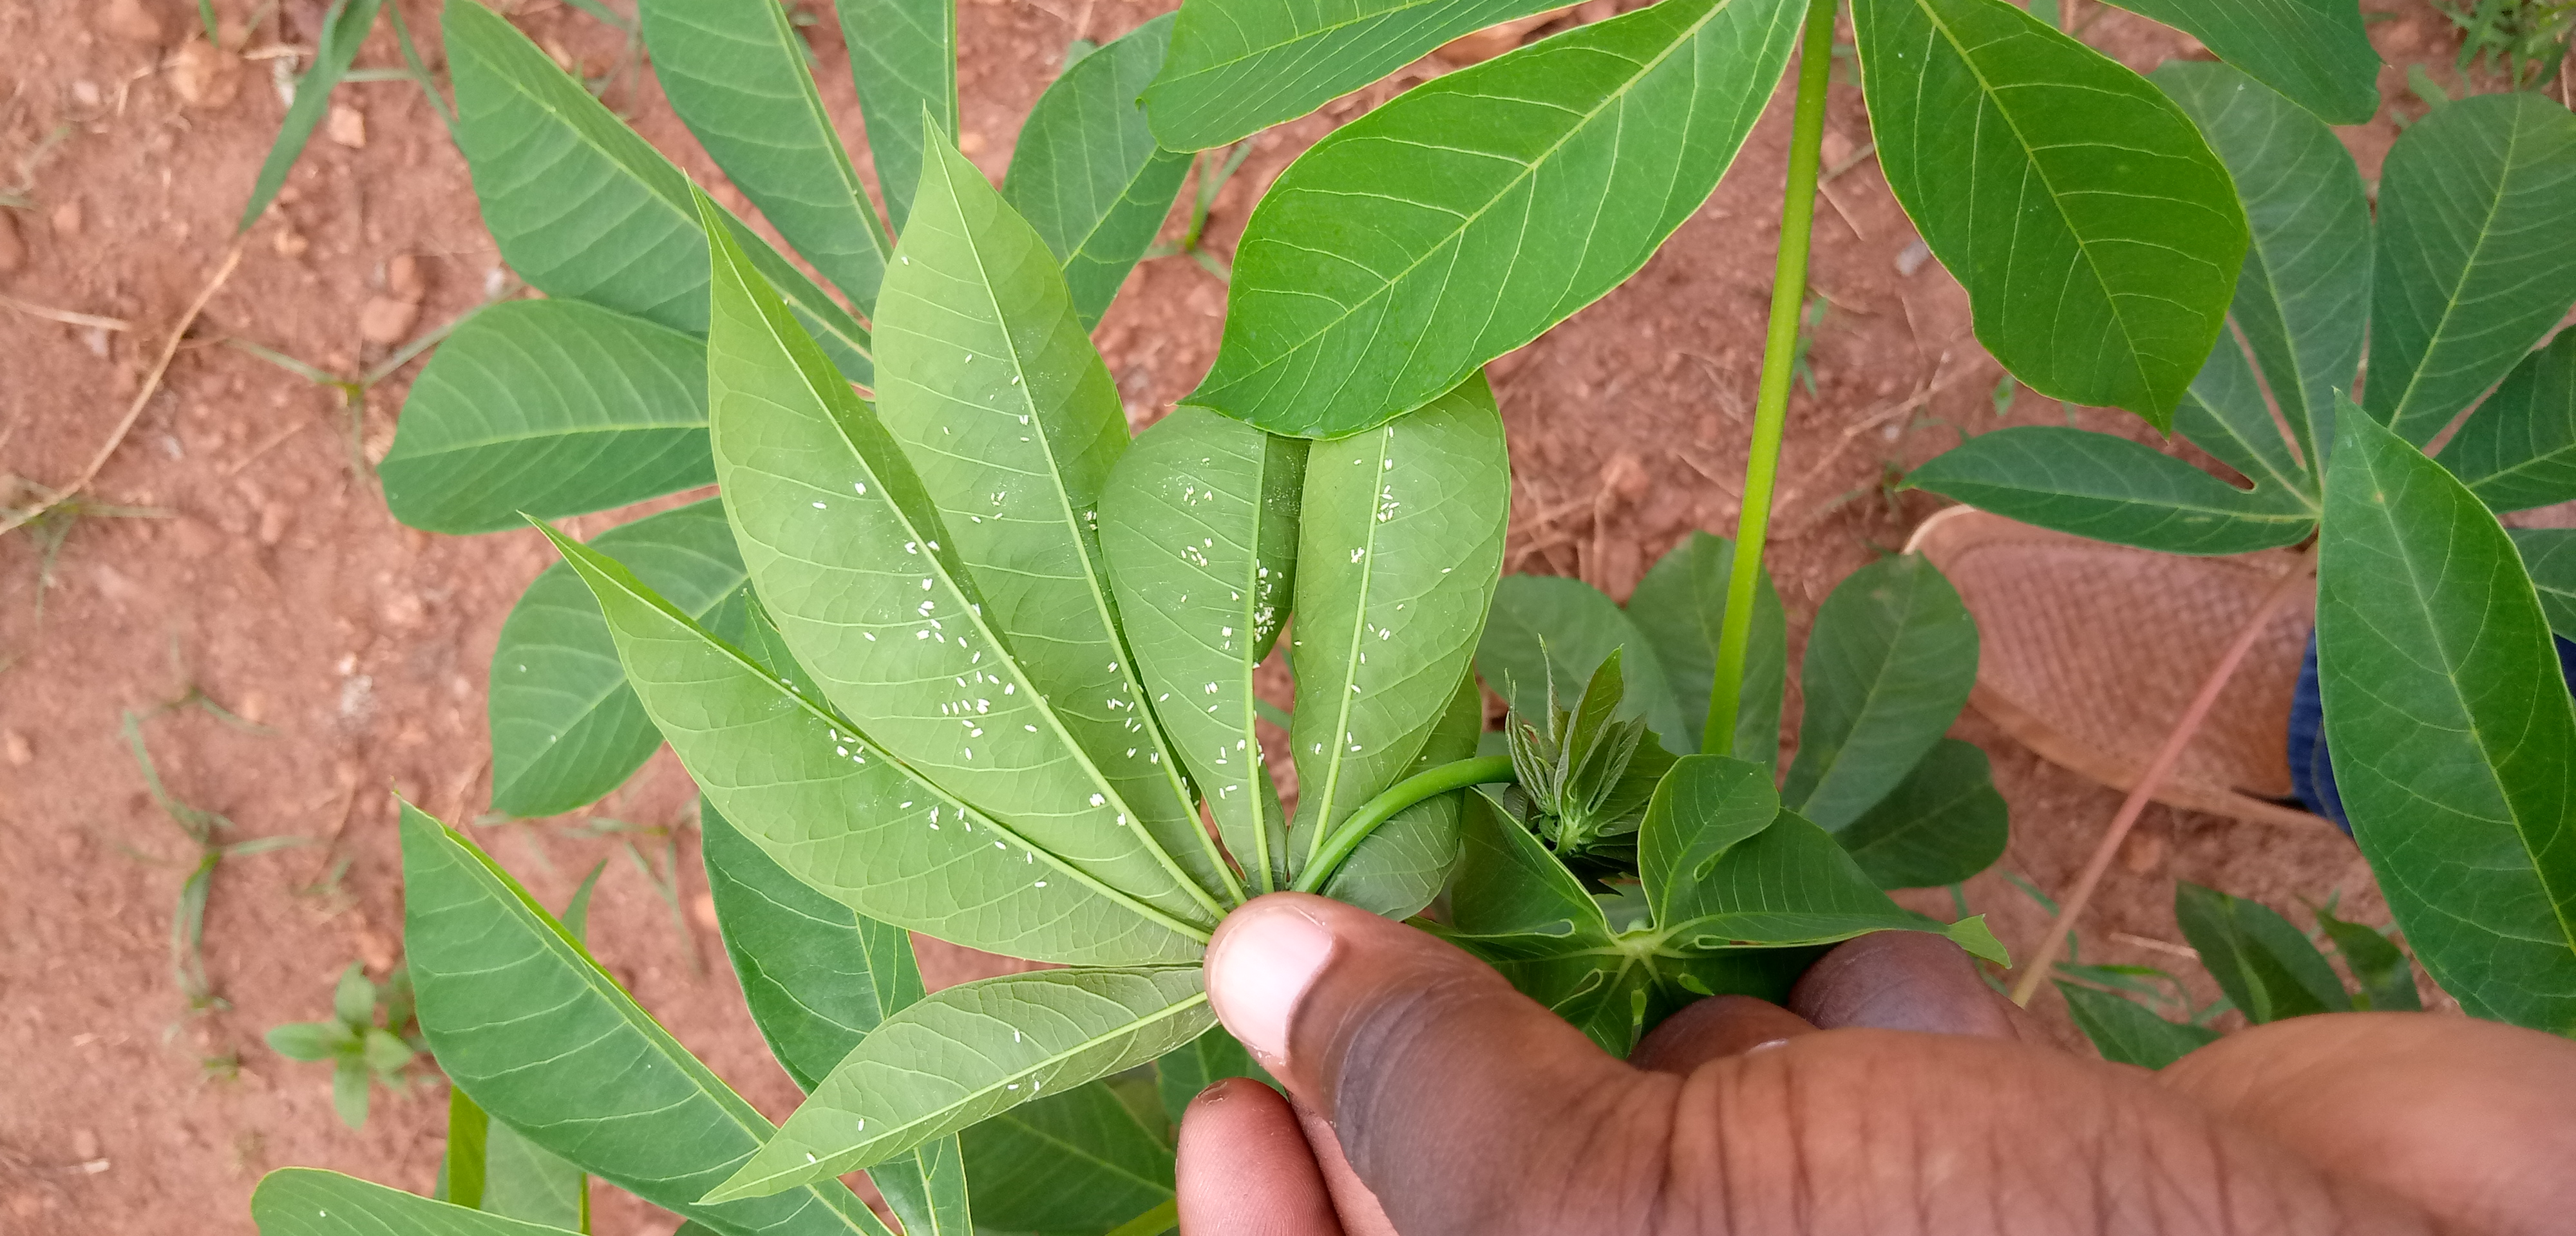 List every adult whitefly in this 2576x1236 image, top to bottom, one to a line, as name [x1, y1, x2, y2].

whitefly [900, 254, 911, 267]
whitefly [961, 352, 976, 366]
whitefly [1009, 373, 1021, 388]
whitefly [1024, 413, 1030, 427]
whitefly [1018, 413, 1025, 426]
whitefly [941, 425, 952, 437]
whitefly [1388, 425, 1395, 439]
whitefly [1018, 435, 1030, 443]
whitefly [1199, 454, 1211, 463]
whitefly [1352, 457, 1365, 466]
whitefly [1384, 458, 1389, 471]
whitefly [1388, 458, 1395, 469]
whitefly [854, 482, 864, 496]
whitefly [859, 482, 867, 494]
whitefly [1381, 483, 1392, 493]
whitefly [1190, 484, 1195, 496]
whitefly [1186, 486, 1191, 496]
whitefly [998, 489, 1005, 501]
whitefly [1202, 490, 1211, 500]
whitefly [989, 491, 996, 501]
whitefly [1208, 491, 1213, 502]
whitefly [1182, 492, 1189, 503]
whitefly [1379, 492, 1396, 500]
whitefly [1189, 498, 1197, 507]
whitefly [990, 500, 1001, 506]
whitefly [810, 500, 828, 511]
whitefly [1388, 501, 1401, 509]
whitefly [1379, 501, 1389, 510]
whitefly [1387, 508, 1394, 521]
whitefly [1086, 509, 1093, 516]
whitefly [1092, 509, 1099, 521]
whitefly [994, 511, 1004, 521]
whitefly [1381, 511, 1388, 521]
whitefly [1376, 512, 1385, 523]
whitefly [1088, 513, 1094, 521]
whitefly [969, 514, 982, 525]
whitefly [1204, 536, 1210, 548]
whitefly [1208, 538, 1213, 547]
whitefly [904, 540, 917, 549]
whitefly [931, 540, 940, 552]
whitefly [927, 541, 937, 551]
whitefly [1186, 545, 1198, 552]
whitefly [1356, 545, 1367, 557]
whitefly [1350, 547, 1355, 557]
whitefly [905, 548, 918, 556]
whitefly [1180, 548, 1187, 560]
whitefly [1196, 551, 1202, 560]
whitefly [1191, 553, 1198, 562]
whitefly [1350, 554, 1359, 563]
whitefly [1204, 557, 1209, 566]
whitefly [1256, 557, 1260, 568]
whitefly [1200, 559, 1204, 568]
whitefly [1439, 565, 1454, 576]
whitefly [1262, 566, 1266, 579]
whitefly [1258, 567, 1263, 579]
whitefly [1277, 570, 1285, 579]
whitefly [921, 577, 928, 590]
whitefly [925, 577, 934, 592]
whitefly [1266, 582, 1273, 594]
whitefly [1231, 590, 1240, 600]
whitefly [1179, 593, 1189, 604]
whitefly [1231, 594, 1238, 603]
whitefly [971, 601, 983, 617]
whitefly [1394, 601, 1406, 612]
whitefly [916, 607, 930, 618]
whitefly [929, 617, 943, 631]
whitefly [1366, 621, 1376, 633]
whitefly [1221, 624, 1227, 637]
whitefly [1262, 624, 1269, 635]
whitefly [1228, 625, 1233, 637]
whitefly [1226, 626, 1229, 637]
whitefly [1378, 626, 1387, 637]
whitefly [915, 629, 932, 637]
whitefly [1382, 629, 1391, 642]
whitefly [861, 630, 878, 643]
whitefly [933, 630, 946, 644]
whitefly [918, 633, 930, 641]
whitefly [957, 634, 969, 649]
whitefly [1224, 640, 1231, 651]
whitefly [1292, 640, 1303, 647]
whitefly [971, 650, 981, 666]
whitefly [1359, 650, 1367, 665]
whitefly [1253, 658, 1261, 669]
whitefly [1107, 660, 1115, 669]
whitefly [1109, 662, 1119, 673]
whitefly [975, 669, 984, 684]
whitefly [987, 673, 1001, 686]
whitefly [955, 675, 969, 689]
whitefly [779, 677, 793, 686]
whitefly [1121, 680, 1130, 693]
whitefly [1211, 680, 1218, 691]
whitefly [1004, 682, 1012, 697]
whitefly [1204, 682, 1211, 695]
whitefly [1208, 682, 1217, 694]
whitefly [1009, 684, 1016, 697]
whitefly [1350, 684, 1363, 695]
whitefly [790, 685, 802, 693]
whitefly [1157, 690, 1170, 704]
whitefly [1110, 697, 1115, 711]
whitefly [976, 697, 991, 707]
whitefly [960, 698, 972, 712]
whitefly [1106, 698, 1110, 709]
whitefly [1126, 698, 1135, 712]
whitefly [1115, 699, 1125, 708]
whitefly [951, 700, 961, 716]
whitefly [941, 701, 950, 716]
whitefly [977, 702, 989, 713]
whitefly [1206, 703, 1220, 713]
whitefly [976, 706, 985, 715]
whitefly [1124, 715, 1133, 731]
whitefly [961, 718, 976, 729]
whitefly [1132, 722, 1142, 734]
whitefly [1023, 723, 1039, 734]
whitefly [829, 727, 839, 742]
whitefly [971, 727, 982, 734]
whitefly [1346, 729, 1354, 744]
whitefly [971, 730, 984, 739]
whitefly [842, 735, 857, 744]
whitefly [1240, 738, 1246, 751]
whitefly [1235, 739, 1242, 751]
whitefly [1313, 740, 1325, 756]
whitefly [1349, 744, 1363, 753]
whitefly [855, 744, 866, 754]
whitefly [1218, 744, 1228, 759]
whitefly [837, 745, 849, 756]
whitefly [962, 745, 974, 762]
whitefly [1126, 745, 1133, 756]
whitefly [1128, 747, 1137, 759]
whitefly [837, 748, 846, 758]
whitefly [1153, 749, 1160, 766]
whitefly [1149, 751, 1154, 764]
whitefly [853, 754, 866, 765]
whitefly [1257, 755, 1262, 769]
whitefly [1215, 758, 1229, 765]
whitefly [1181, 775, 1188, 787]
whitefly [1225, 783, 1239, 792]
whitefly [1218, 786, 1226, 801]
whitefly [1097, 792, 1106, 805]
whitefly [1092, 792, 1101, 807]
whitefly [1088, 796, 1096, 808]
whitefly [898, 798, 914, 811]
whitefly [934, 805, 941, 816]
whitefly [956, 805, 967, 821]
whitefly [929, 809, 938, 824]
whitefly [1121, 811, 1127, 827]
whitefly [1117, 814, 1121, 827]
whitefly [963, 821, 974, 834]
whitefly [928, 822, 941, 830]
whitefly [993, 839, 1007, 851]
whitefly [1025, 850, 1034, 866]
whitefly [1032, 879, 1050, 889]
whitefly [1012, 1028, 1023, 1044]
whitefly [1033, 1078, 1042, 1092]
whitefly [1005, 1081, 1020, 1091]
whitefly [854, 1116, 866, 1133]
whitefly [804, 1150, 818, 1165]